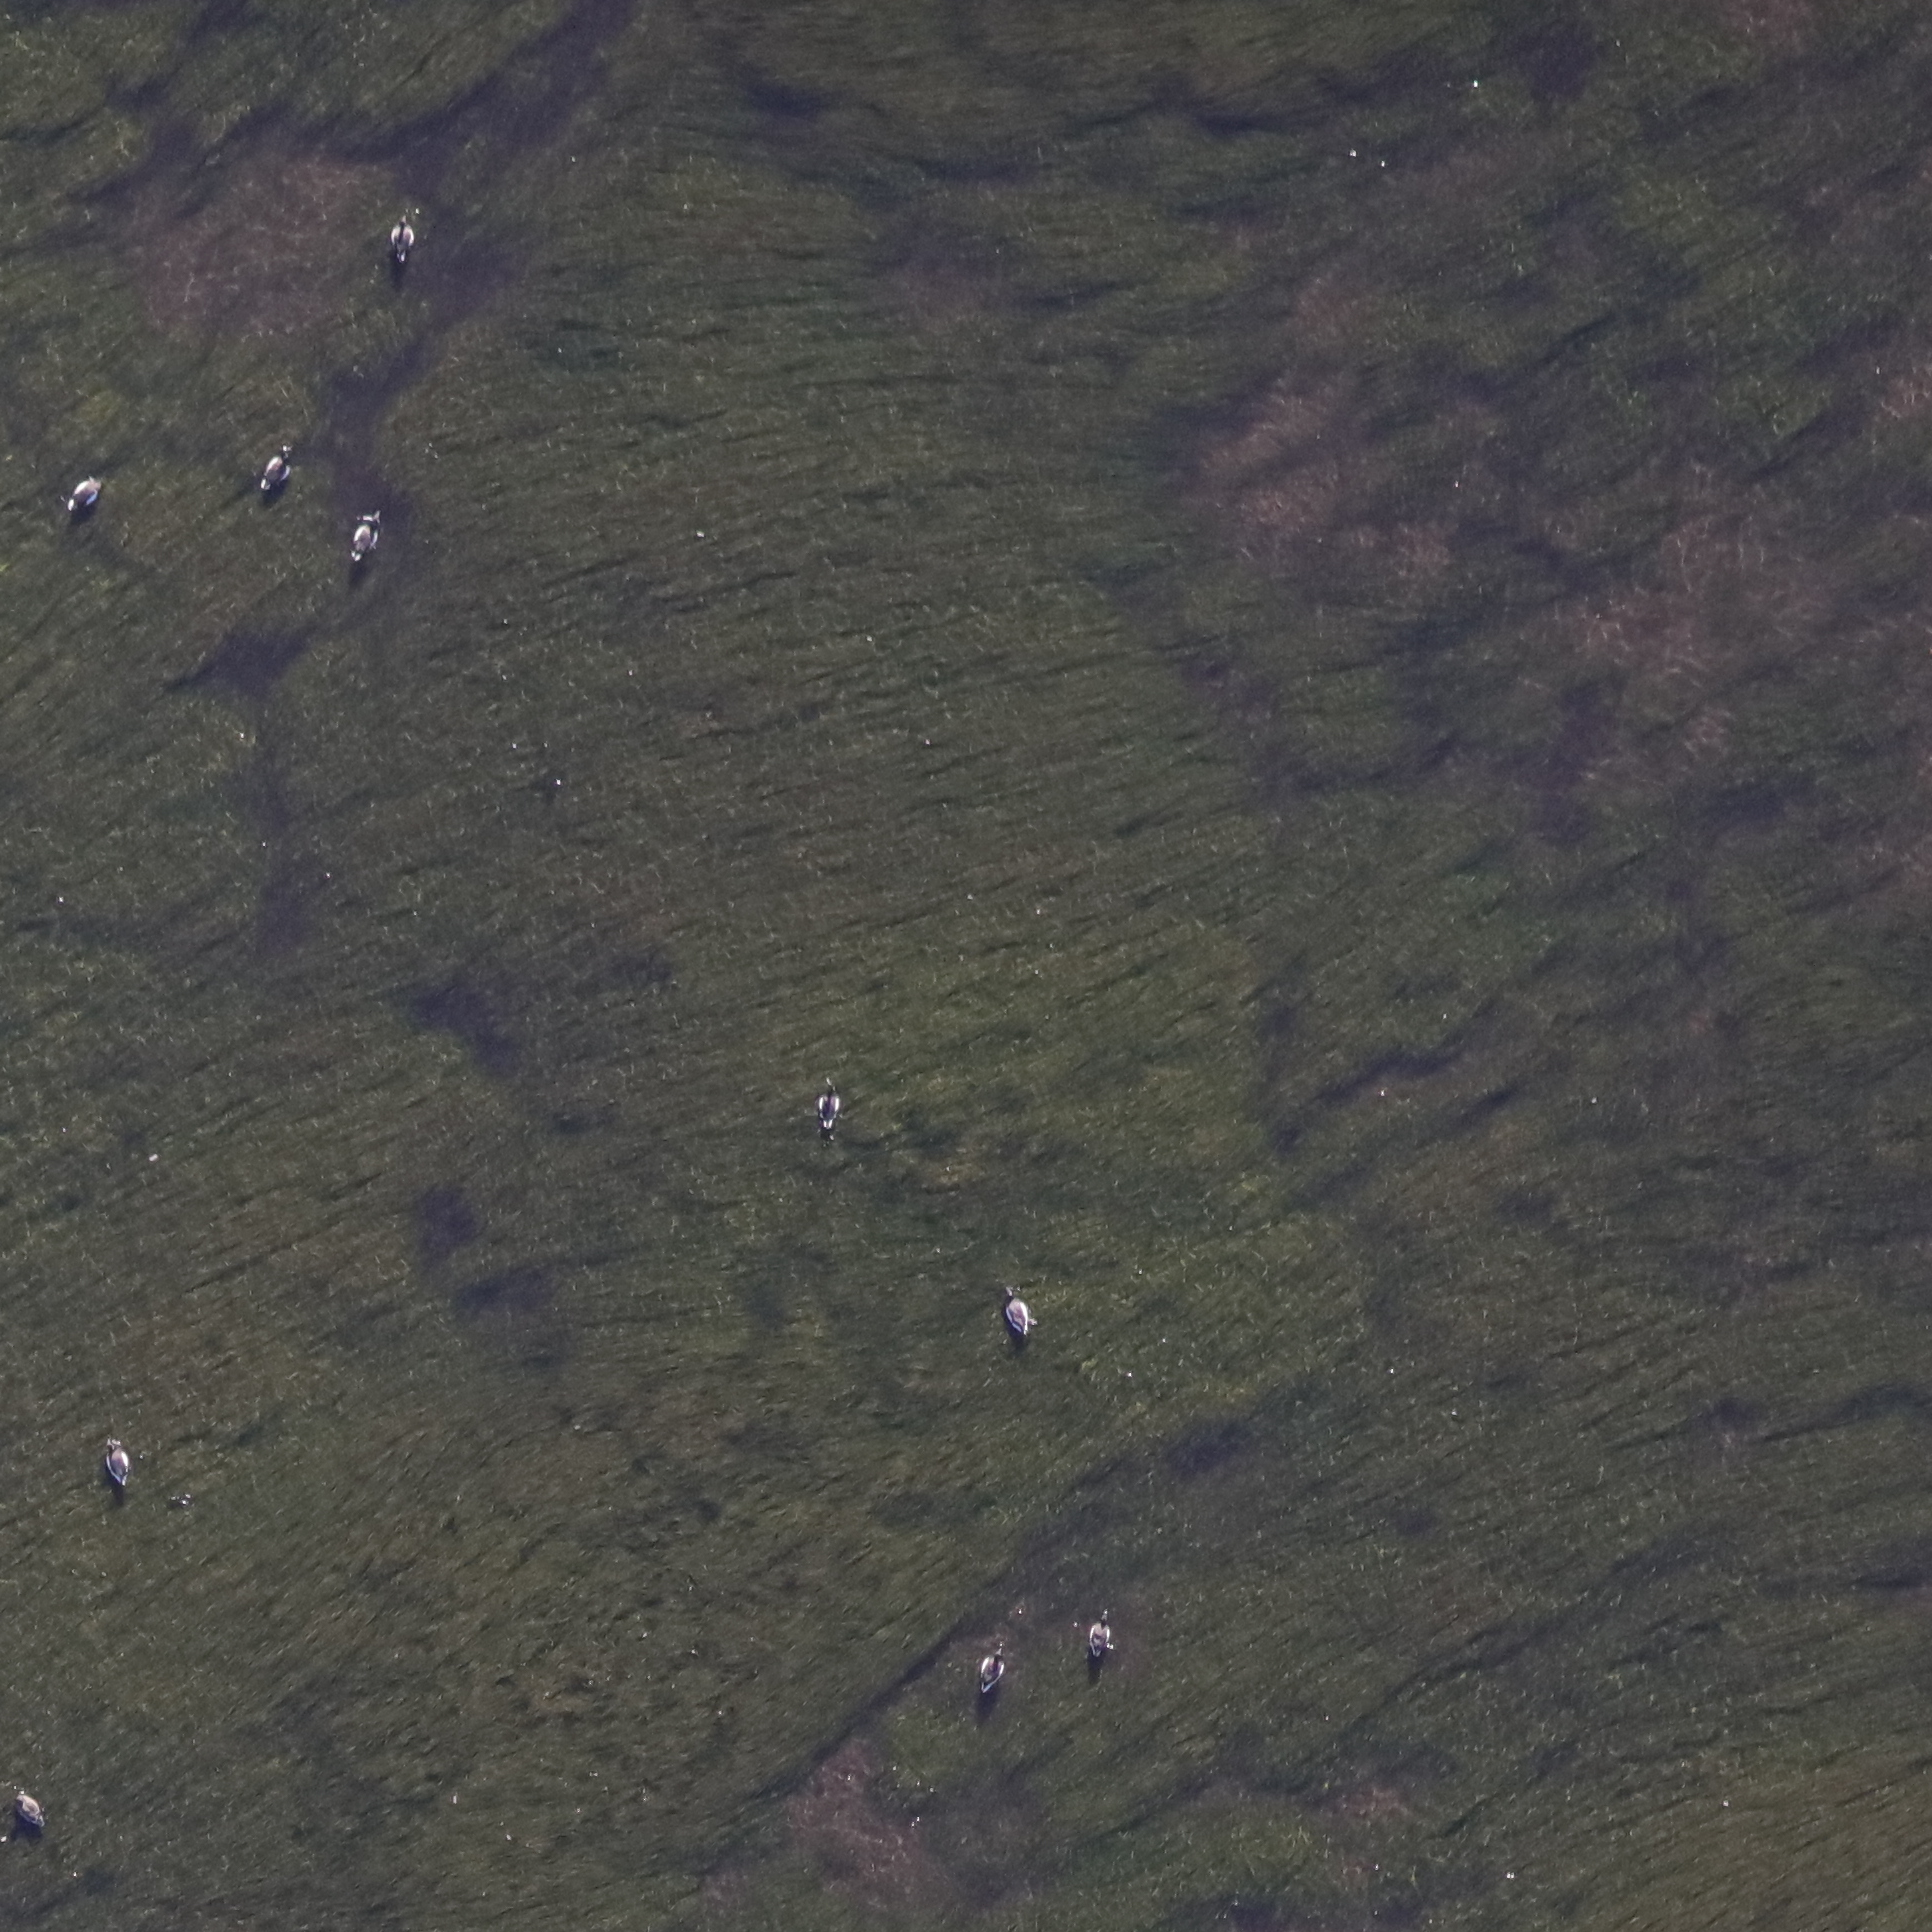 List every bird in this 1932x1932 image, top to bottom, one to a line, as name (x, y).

brant (403, 240)
brant (276, 472)
brant (86, 494)
brant (365, 539)
brant (829, 1106)
brant (1017, 1314)
brant (118, 1462)
brant (1100, 1635)
brant (993, 1670)
brant (30, 1809)